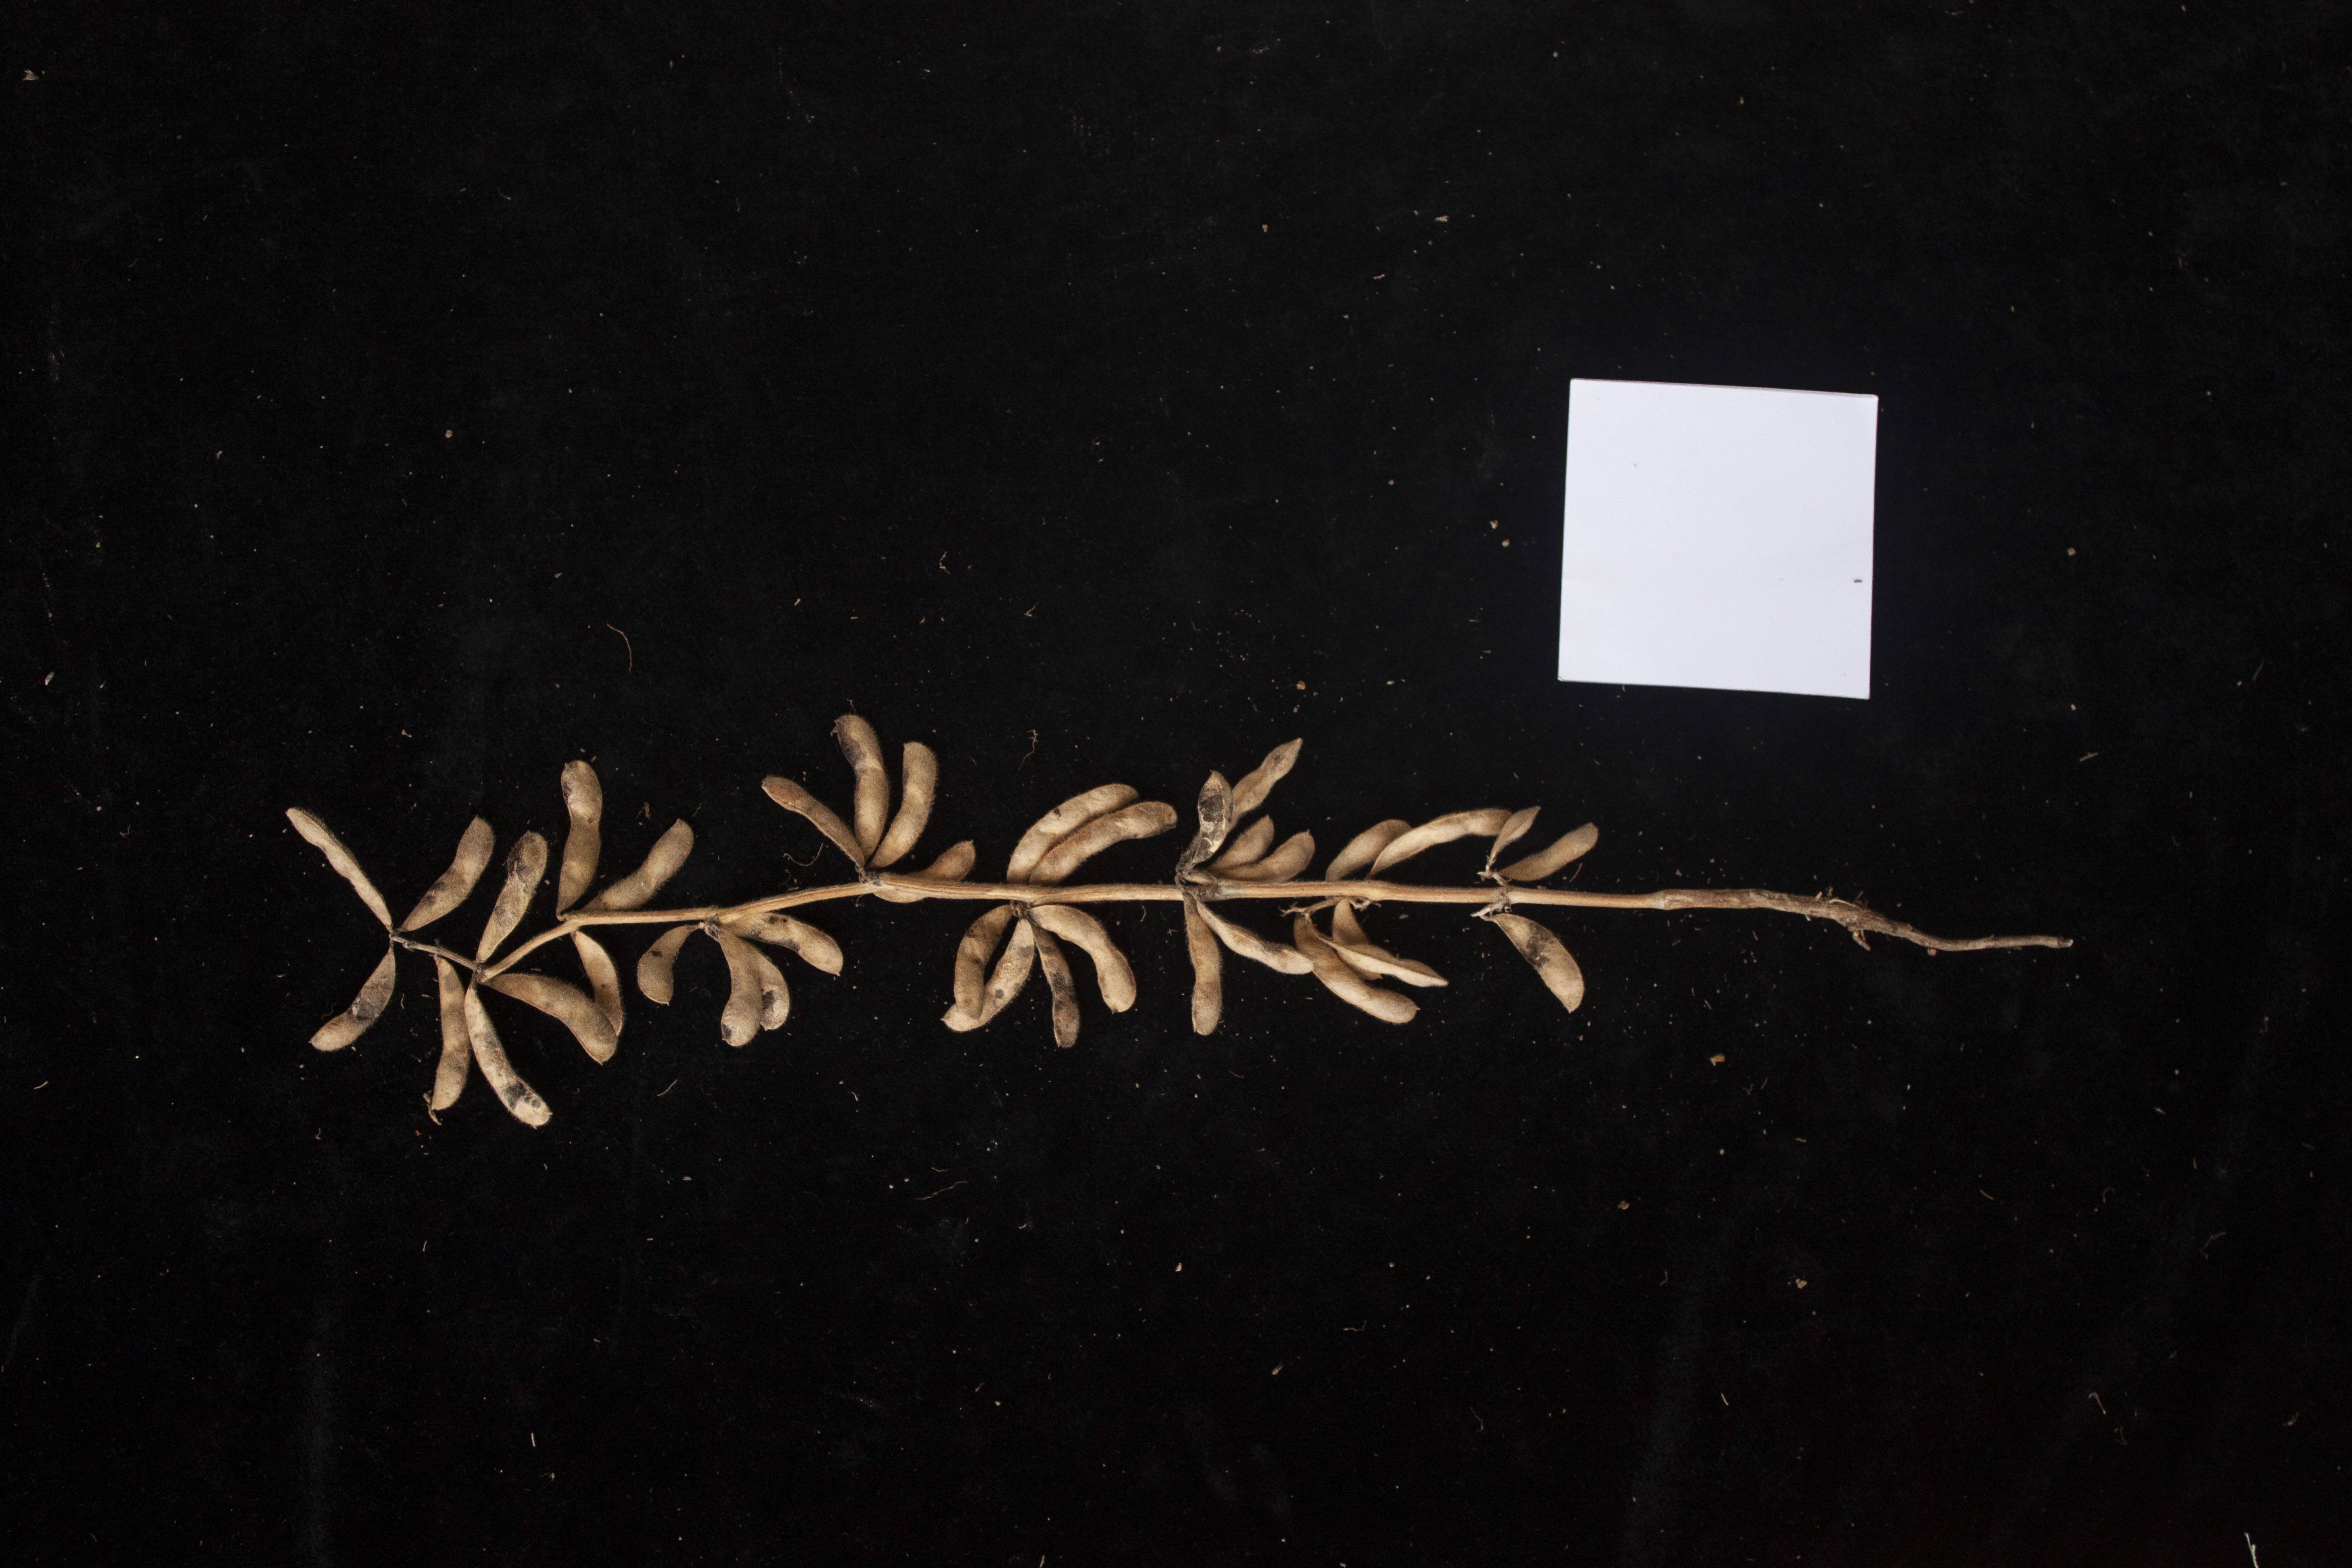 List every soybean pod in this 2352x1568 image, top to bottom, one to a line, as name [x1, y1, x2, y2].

soybean pod [835, 717, 886, 860]
soybean pod [1225, 740, 1300, 836]
soybean pod [875, 743, 937, 867]
soybean pod [558, 762, 601, 913]
soybean pod [1176, 774, 1231, 879]
soybean pod [761, 780, 866, 879]
soybean pod [1007, 787, 1136, 882]
soybean pod [1029, 802, 1175, 889]
soybean pod [1372, 809, 1513, 876]
soybean pod [1487, 810, 1537, 873]
soybean pod [289, 814, 392, 932]
soybean pod [1205, 818, 1271, 871]
soybean pod [400, 819, 493, 930]
soybean pod [588, 820, 692, 913]
soybean pod [1326, 820, 1410, 884]
soybean pod [1498, 826, 1596, 880]
soybean pod [1225, 832, 1315, 885]
soybean pod [480, 835, 546, 961]
soybean pod [874, 842, 974, 904]
soybean pod [1182, 895, 1221, 1034]
soybean pod [1333, 900, 1367, 948]
soybean pod [1194, 901, 1313, 973]
soybean pod [1030, 905, 1137, 1015]
soybean pod [954, 906, 1013, 1020]
soybean pod [710, 911, 844, 974]
soybean pod [1490, 916, 1582, 1013]
soybean pod [1030, 917, 1078, 1048]
soybean pod [943, 918, 1033, 1031]
soybean pod [1298, 926, 1415, 1024]
soybean pod [638, 927, 698, 1006]
soybean pod [716, 932, 763, 1046]
soybean pod [568, 932, 624, 1037]
soybean pod [739, 943, 791, 1032]
soybean pod [1336, 945, 1444, 987]
soybean pod [310, 950, 394, 1051]
soybean pod [432, 959, 470, 1109]
soybean pod [482, 975, 616, 1065]
soybean pod [466, 986, 547, 1127]